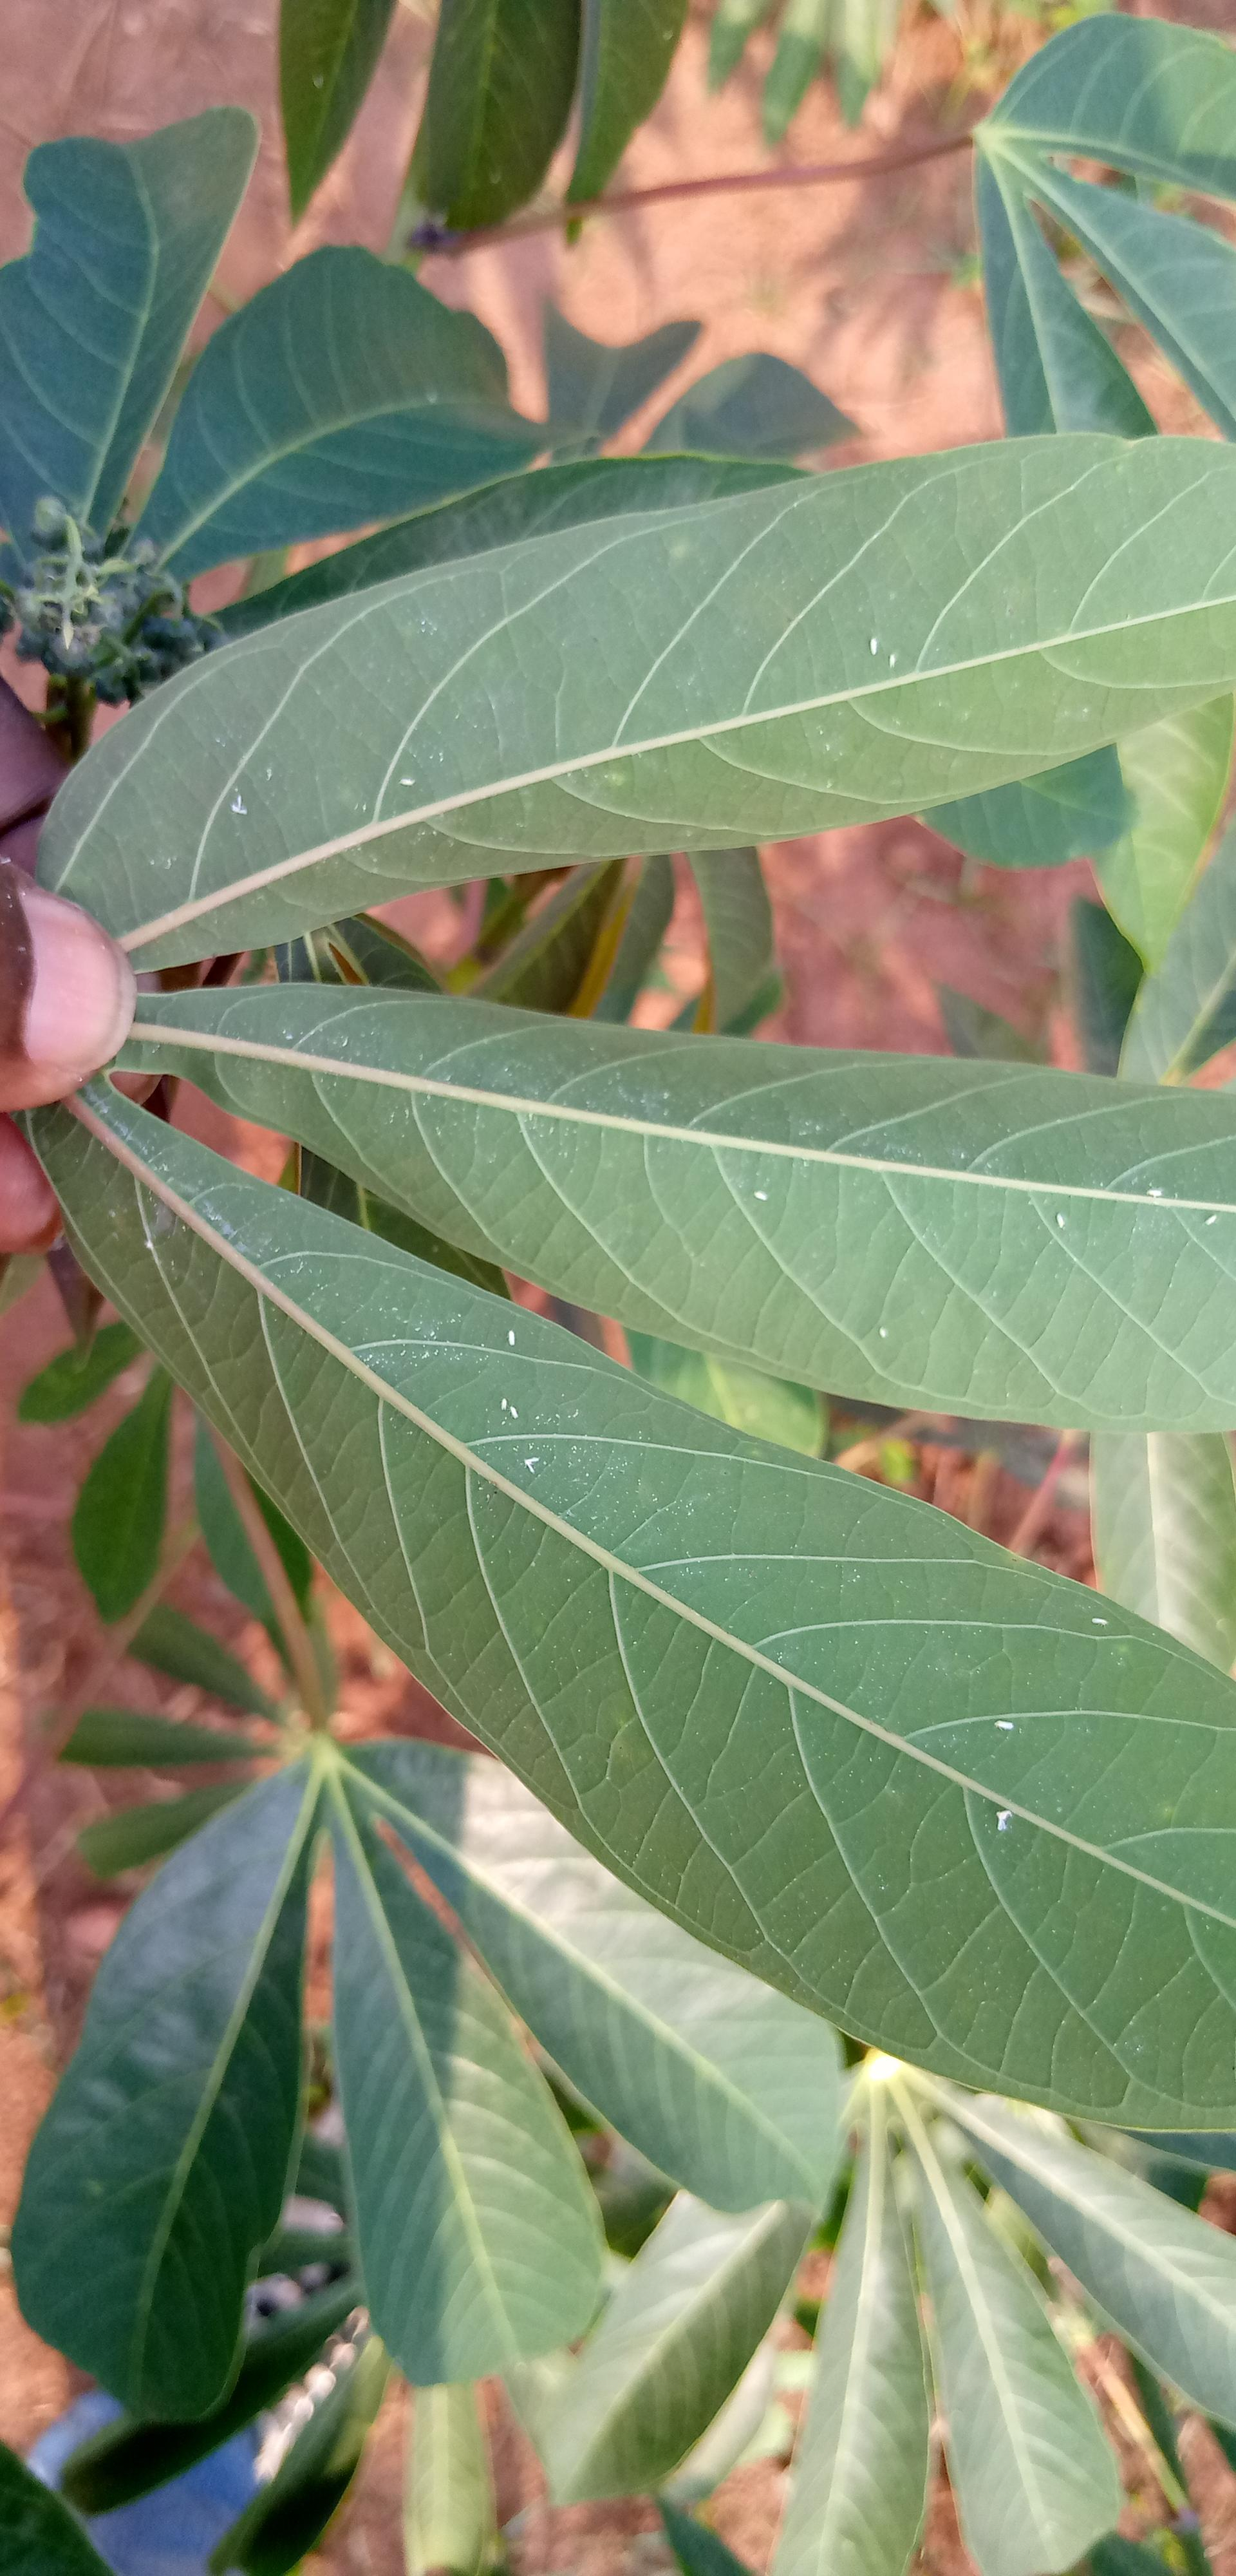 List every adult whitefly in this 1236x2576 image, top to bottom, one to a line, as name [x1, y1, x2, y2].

whitefly [866, 636, 879, 658]
whitefly [885, 651, 897, 668]
whitefly [397, 775, 418, 790]
whitefly [230, 793, 250, 816]
whitefly [1142, 1184, 1166, 1198]
whitefly [750, 1188, 770, 1202]
whitefly [1054, 1209, 1068, 1231]
whitefly [1204, 1211, 1220, 1229]
whitefly [875, 1321, 888, 1341]
whitefly [505, 1326, 519, 1349]
whitefly [500, 1396, 507, 1411]
whitefly [508, 1404, 523, 1422]
whitefly [523, 1450, 547, 1477]
whitefly [1087, 1615, 1113, 1629]
whitefly [992, 1718, 1013, 1731]
whitefly [991, 1805, 1018, 1834]